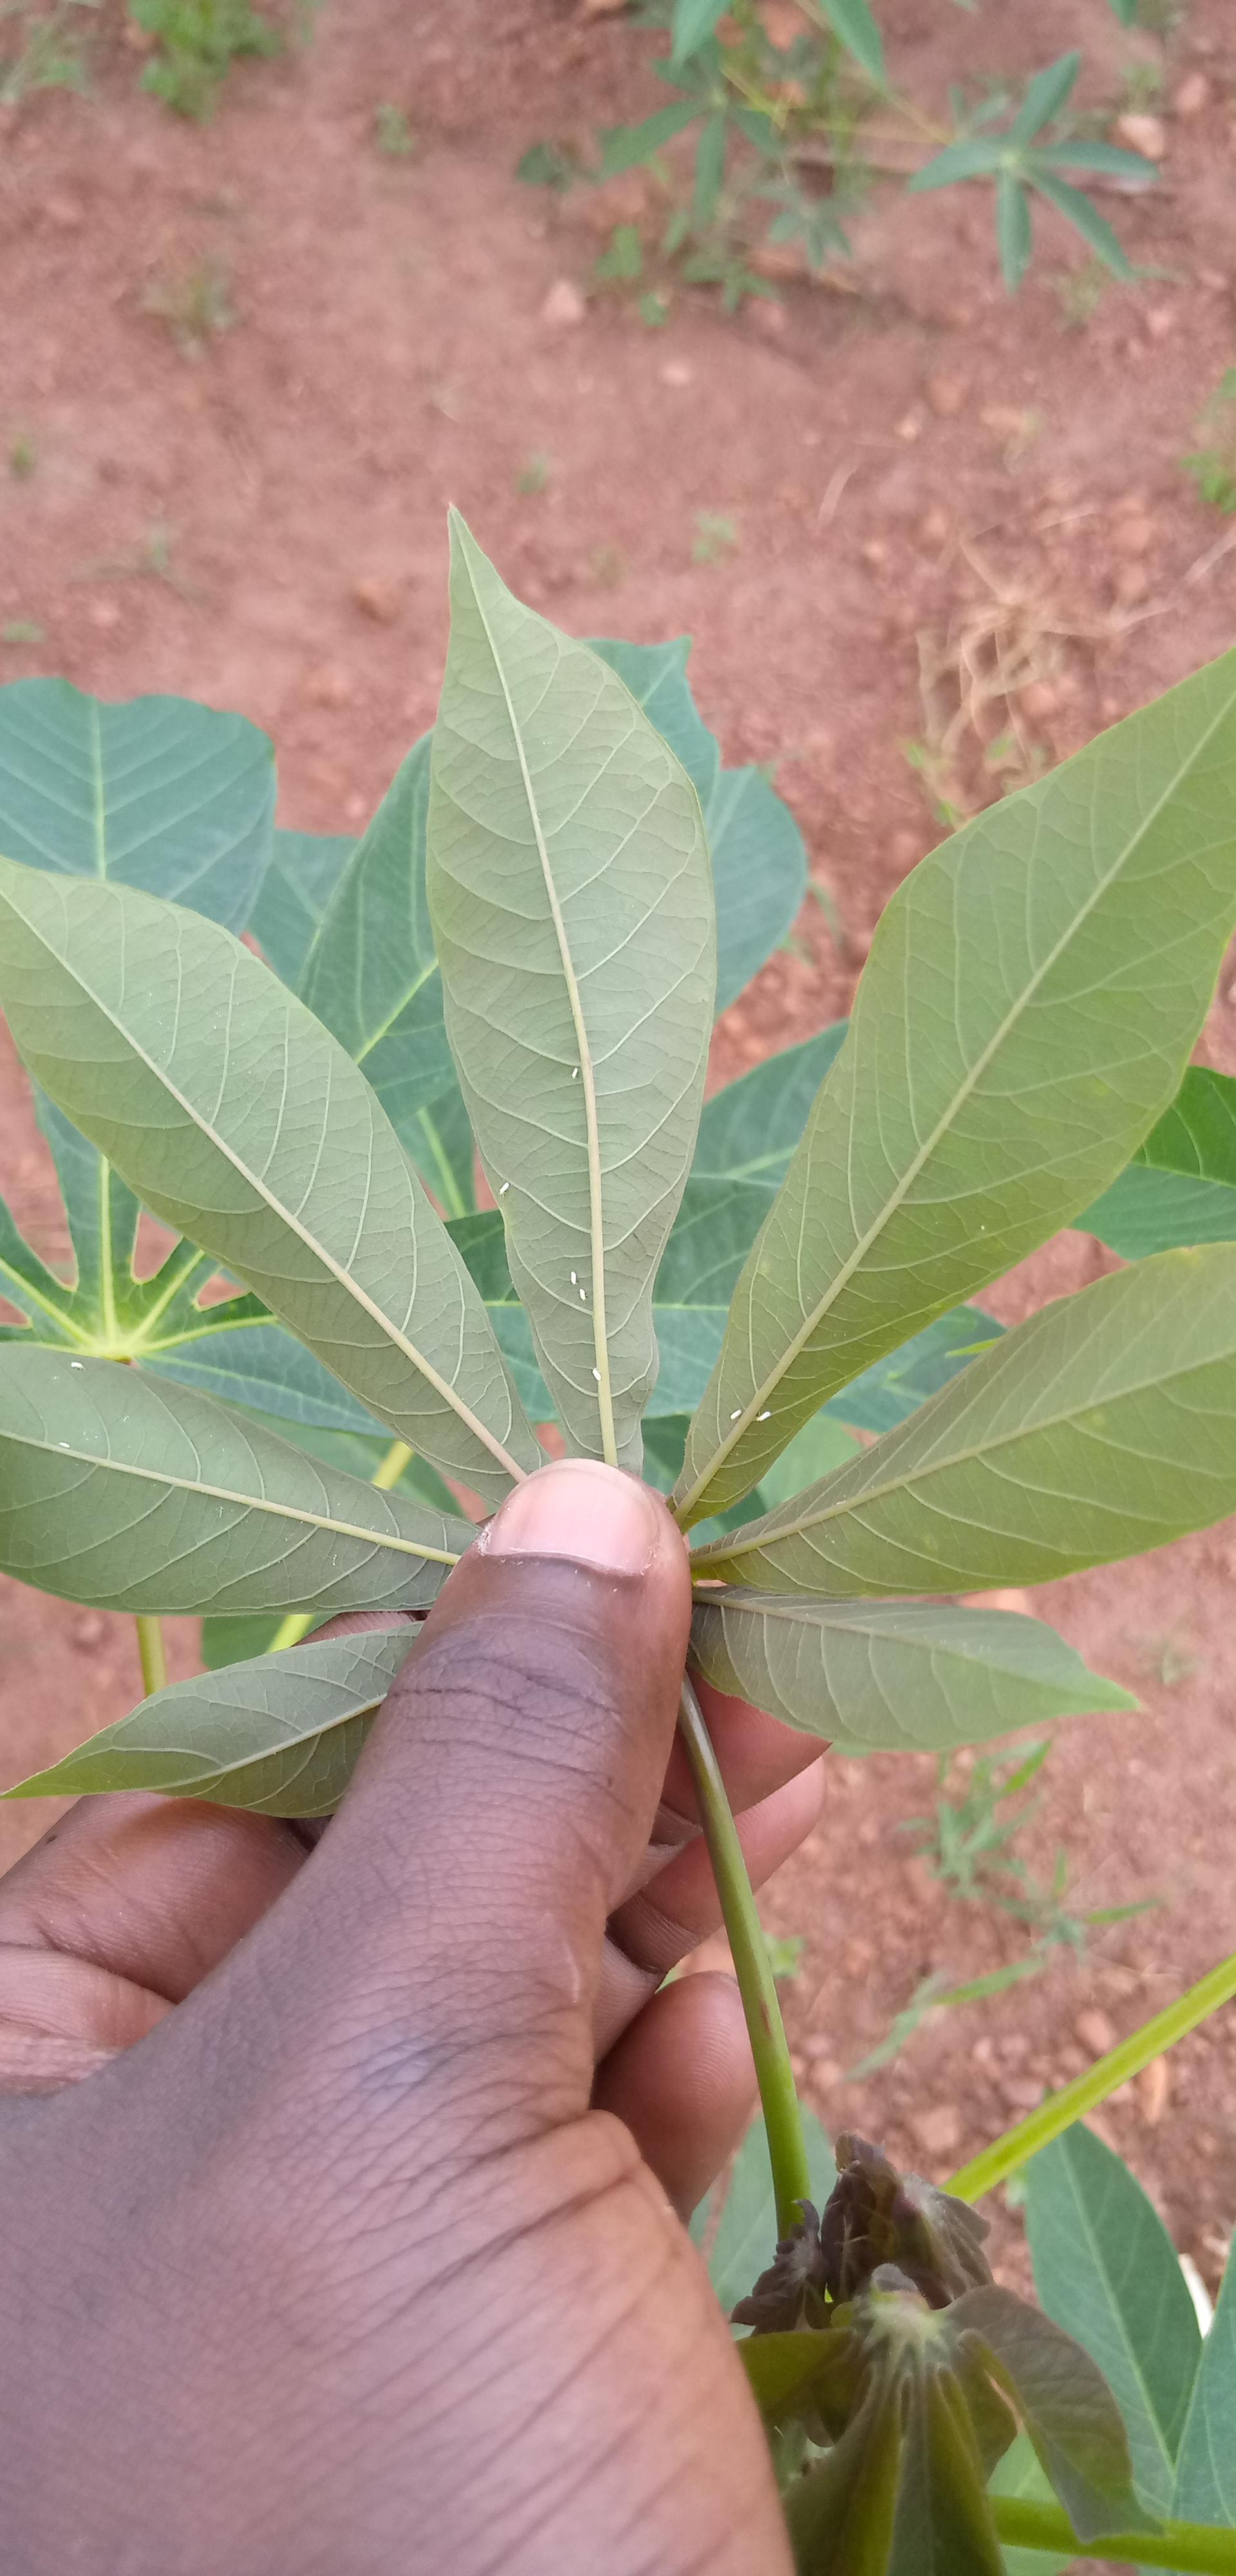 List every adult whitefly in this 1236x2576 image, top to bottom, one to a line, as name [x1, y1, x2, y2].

whitefly [568, 1065, 580, 1083]
whitefly [498, 1180, 511, 1197]
whitefly [570, 1270, 579, 1285]
whitefly [577, 1288, 587, 1302]
whitefly [68, 1359, 84, 1370]
whitefly [592, 1366, 602, 1383]
whitefly [729, 1408, 742, 1421]
whitefly [754, 1408, 771, 1423]
whitefly [57, 1440, 70, 1450]